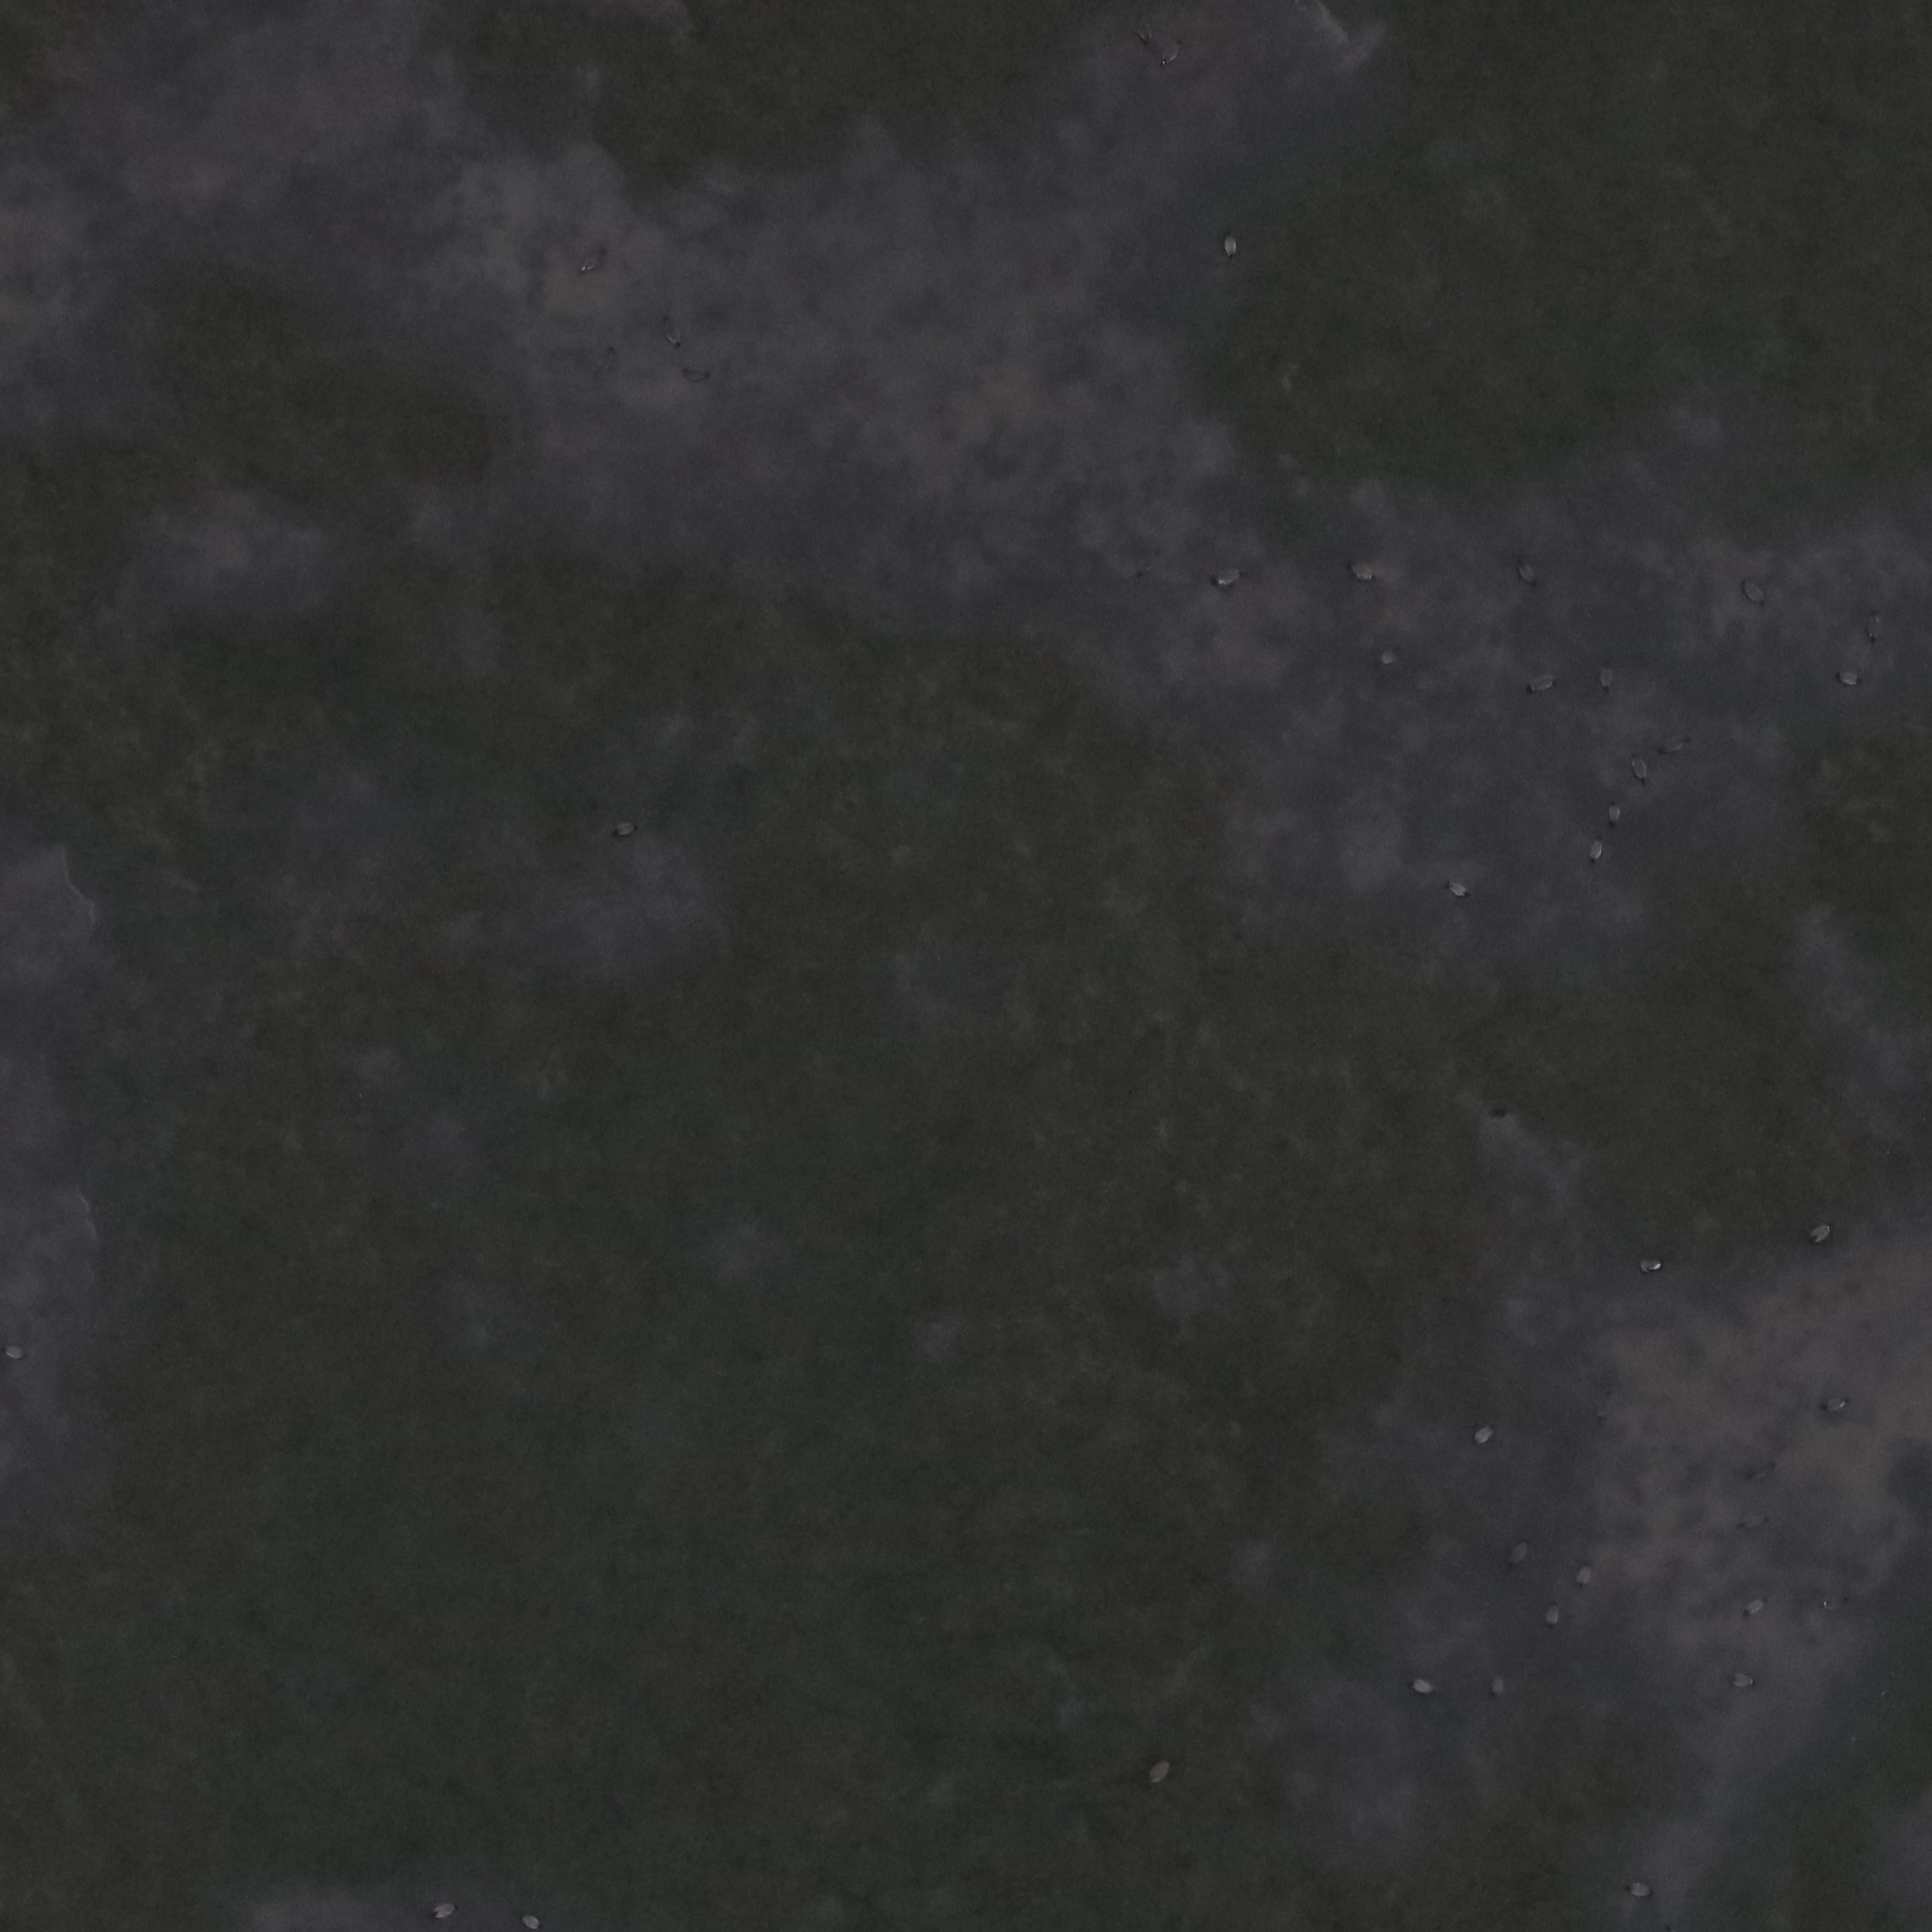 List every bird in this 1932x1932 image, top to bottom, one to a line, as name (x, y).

Canada goose (1142, 25)
Canada goose (1168, 55)
Canada goose (1228, 244)
Canada goose (595, 258)
Canada goose (671, 324)
Canada goose (607, 363)
Canada goose (704, 373)
Canada goose (1148, 564)
Canada goose (1363, 567)
Canada goose (1524, 571)
Canada goose (1226, 576)
Canada goose (1751, 589)
Canada goose (1871, 628)
Canada goose (1387, 658)
Canada goose (1608, 675)
Canada goose (1842, 675)
Canada goose (1532, 679)
Canada goose (1671, 745)
Canada goose (1635, 770)
Canada goose (1614, 810)
Canada goose (623, 827)
Canada goose (1596, 849)
Canada goose (1459, 888)
Canada goose (1818, 1232)
Canada goose (1651, 1263)
Canada goose (17, 1351)
Canada goose (1835, 1403)
Canada goose (1481, 1435)
Canada goose (1758, 1470)
Canada goose (1755, 1519)
Canada goose (1519, 1549)
Canada goose (1579, 1575)
Canada goose (1832, 1607)
Canada goose (1752, 1608)
Canada goose (1554, 1617)
Canada goose (1742, 1678)
Canada goose (1424, 1683)
Canada goose (1498, 1689)
Canada goose (1156, 1772)
Canada goose (1642, 1890)
Canada goose (444, 1911)
Canada goose (532, 1921)